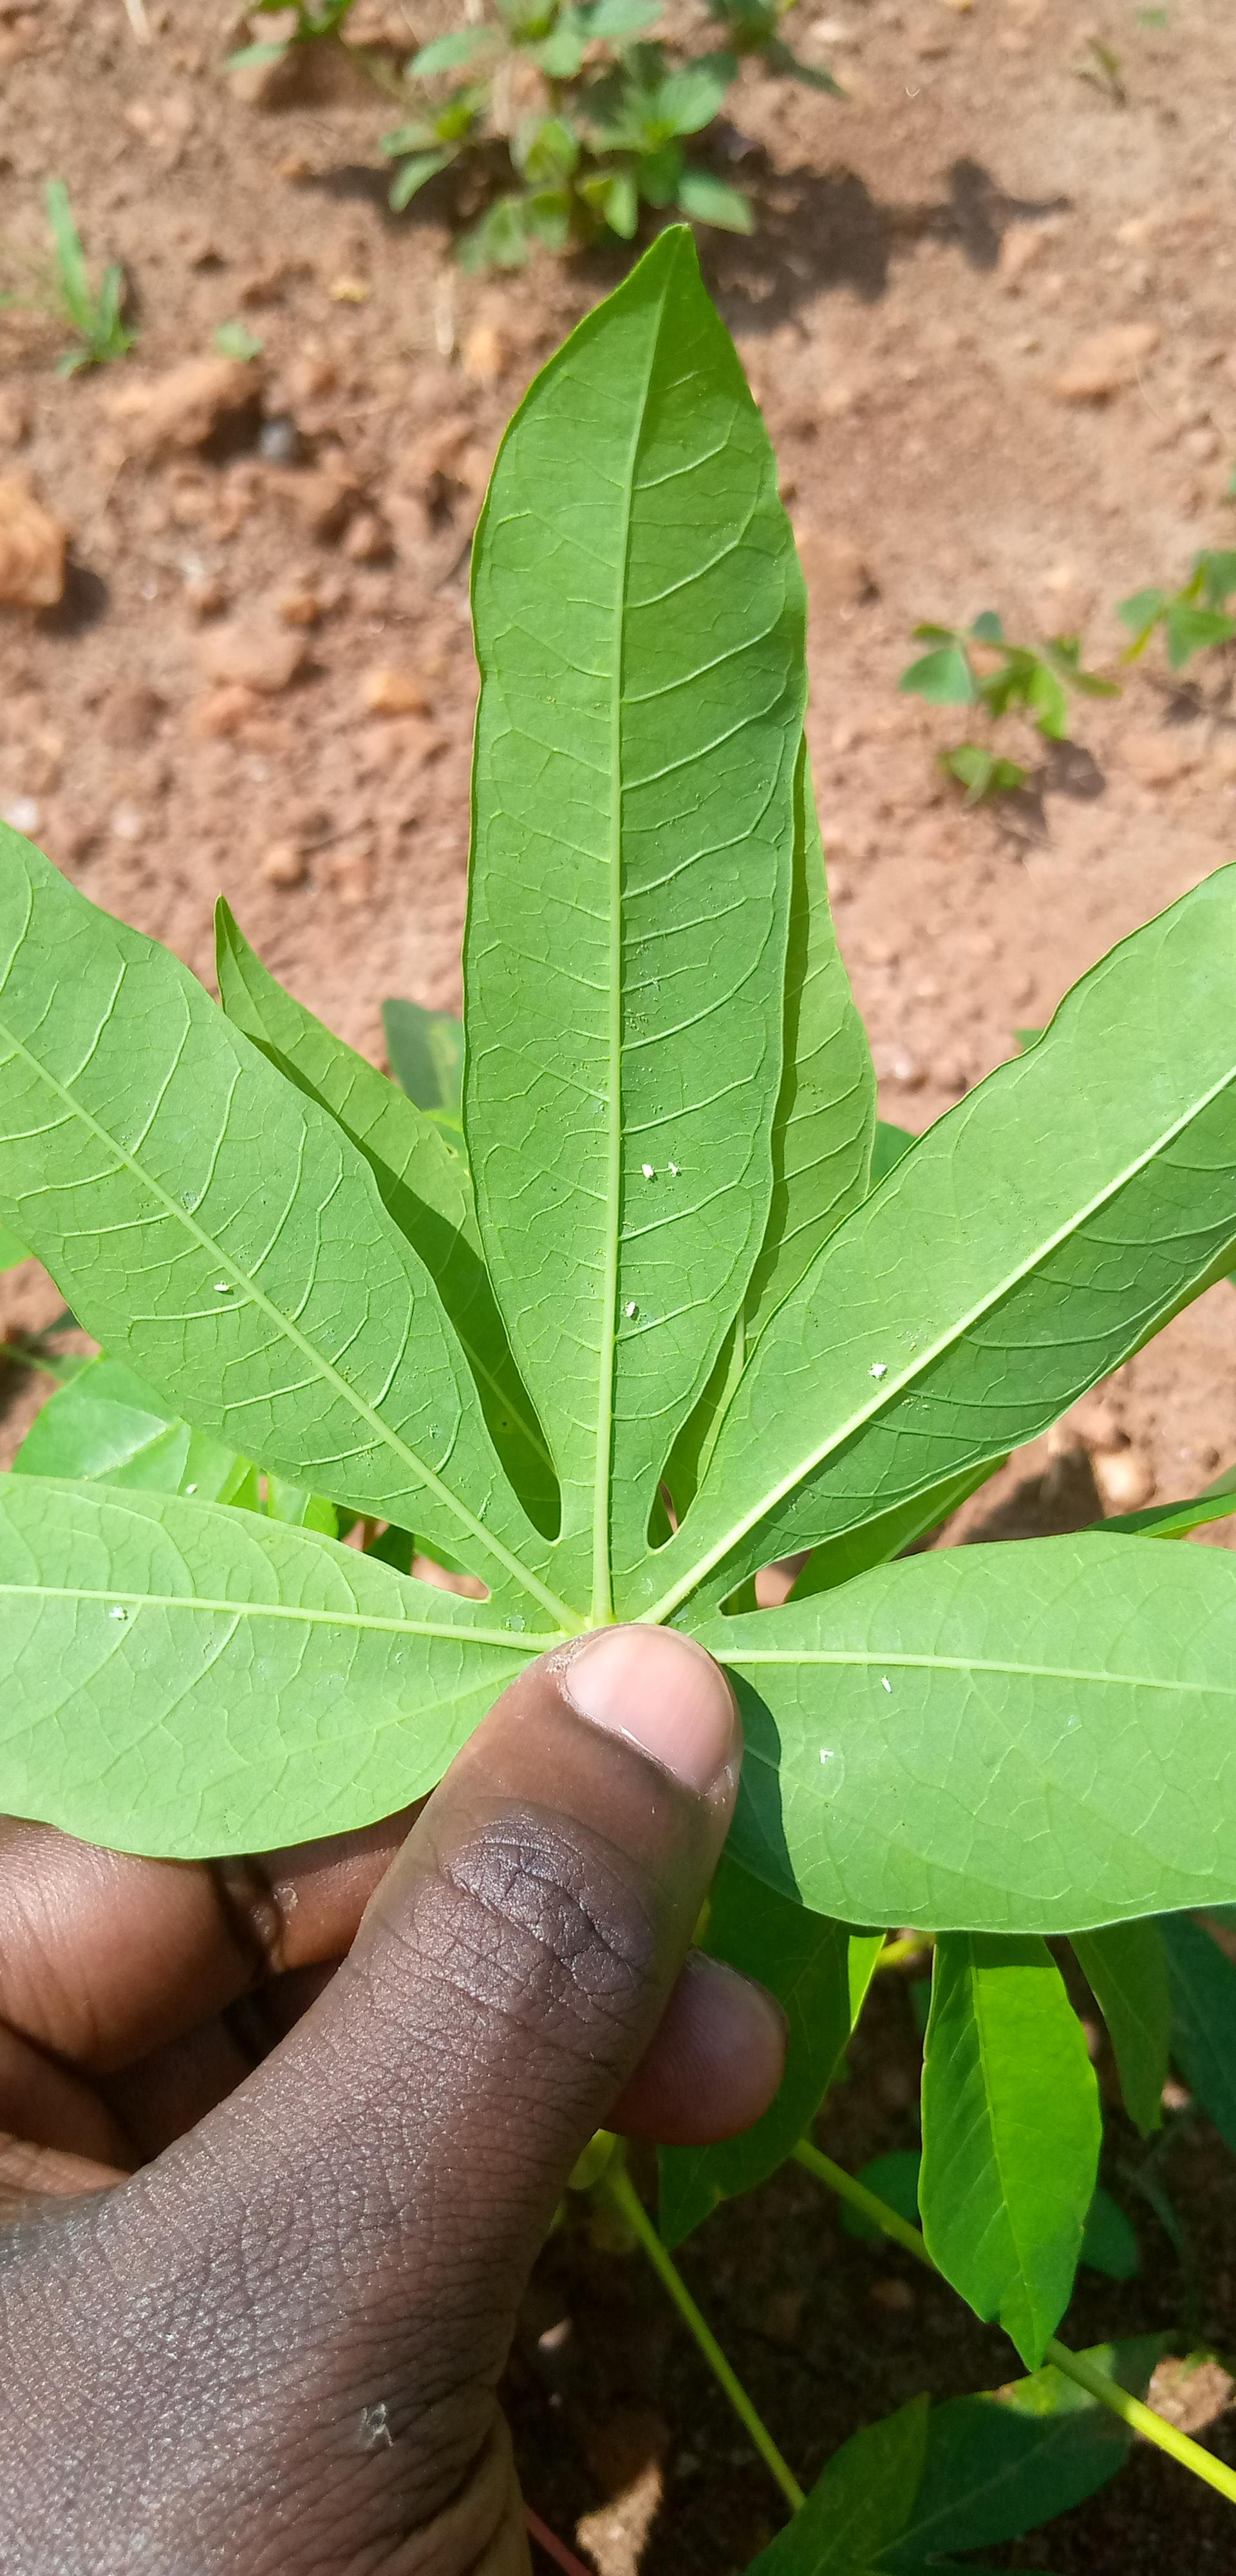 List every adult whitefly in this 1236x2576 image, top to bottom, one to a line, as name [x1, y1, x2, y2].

whitefly [666, 1160, 679, 1178]
whitefly [639, 1160, 655, 1181]
whitefly [211, 1278, 232, 1293]
whitefly [621, 1298, 639, 1320]
whitefly [866, 1361, 888, 1381]
whitefly [184, 1482, 200, 1497]
whitefly [106, 1602, 128, 1623]
whitefly [879, 1674, 894, 1696]
whitefly [817, 1745, 834, 1765]